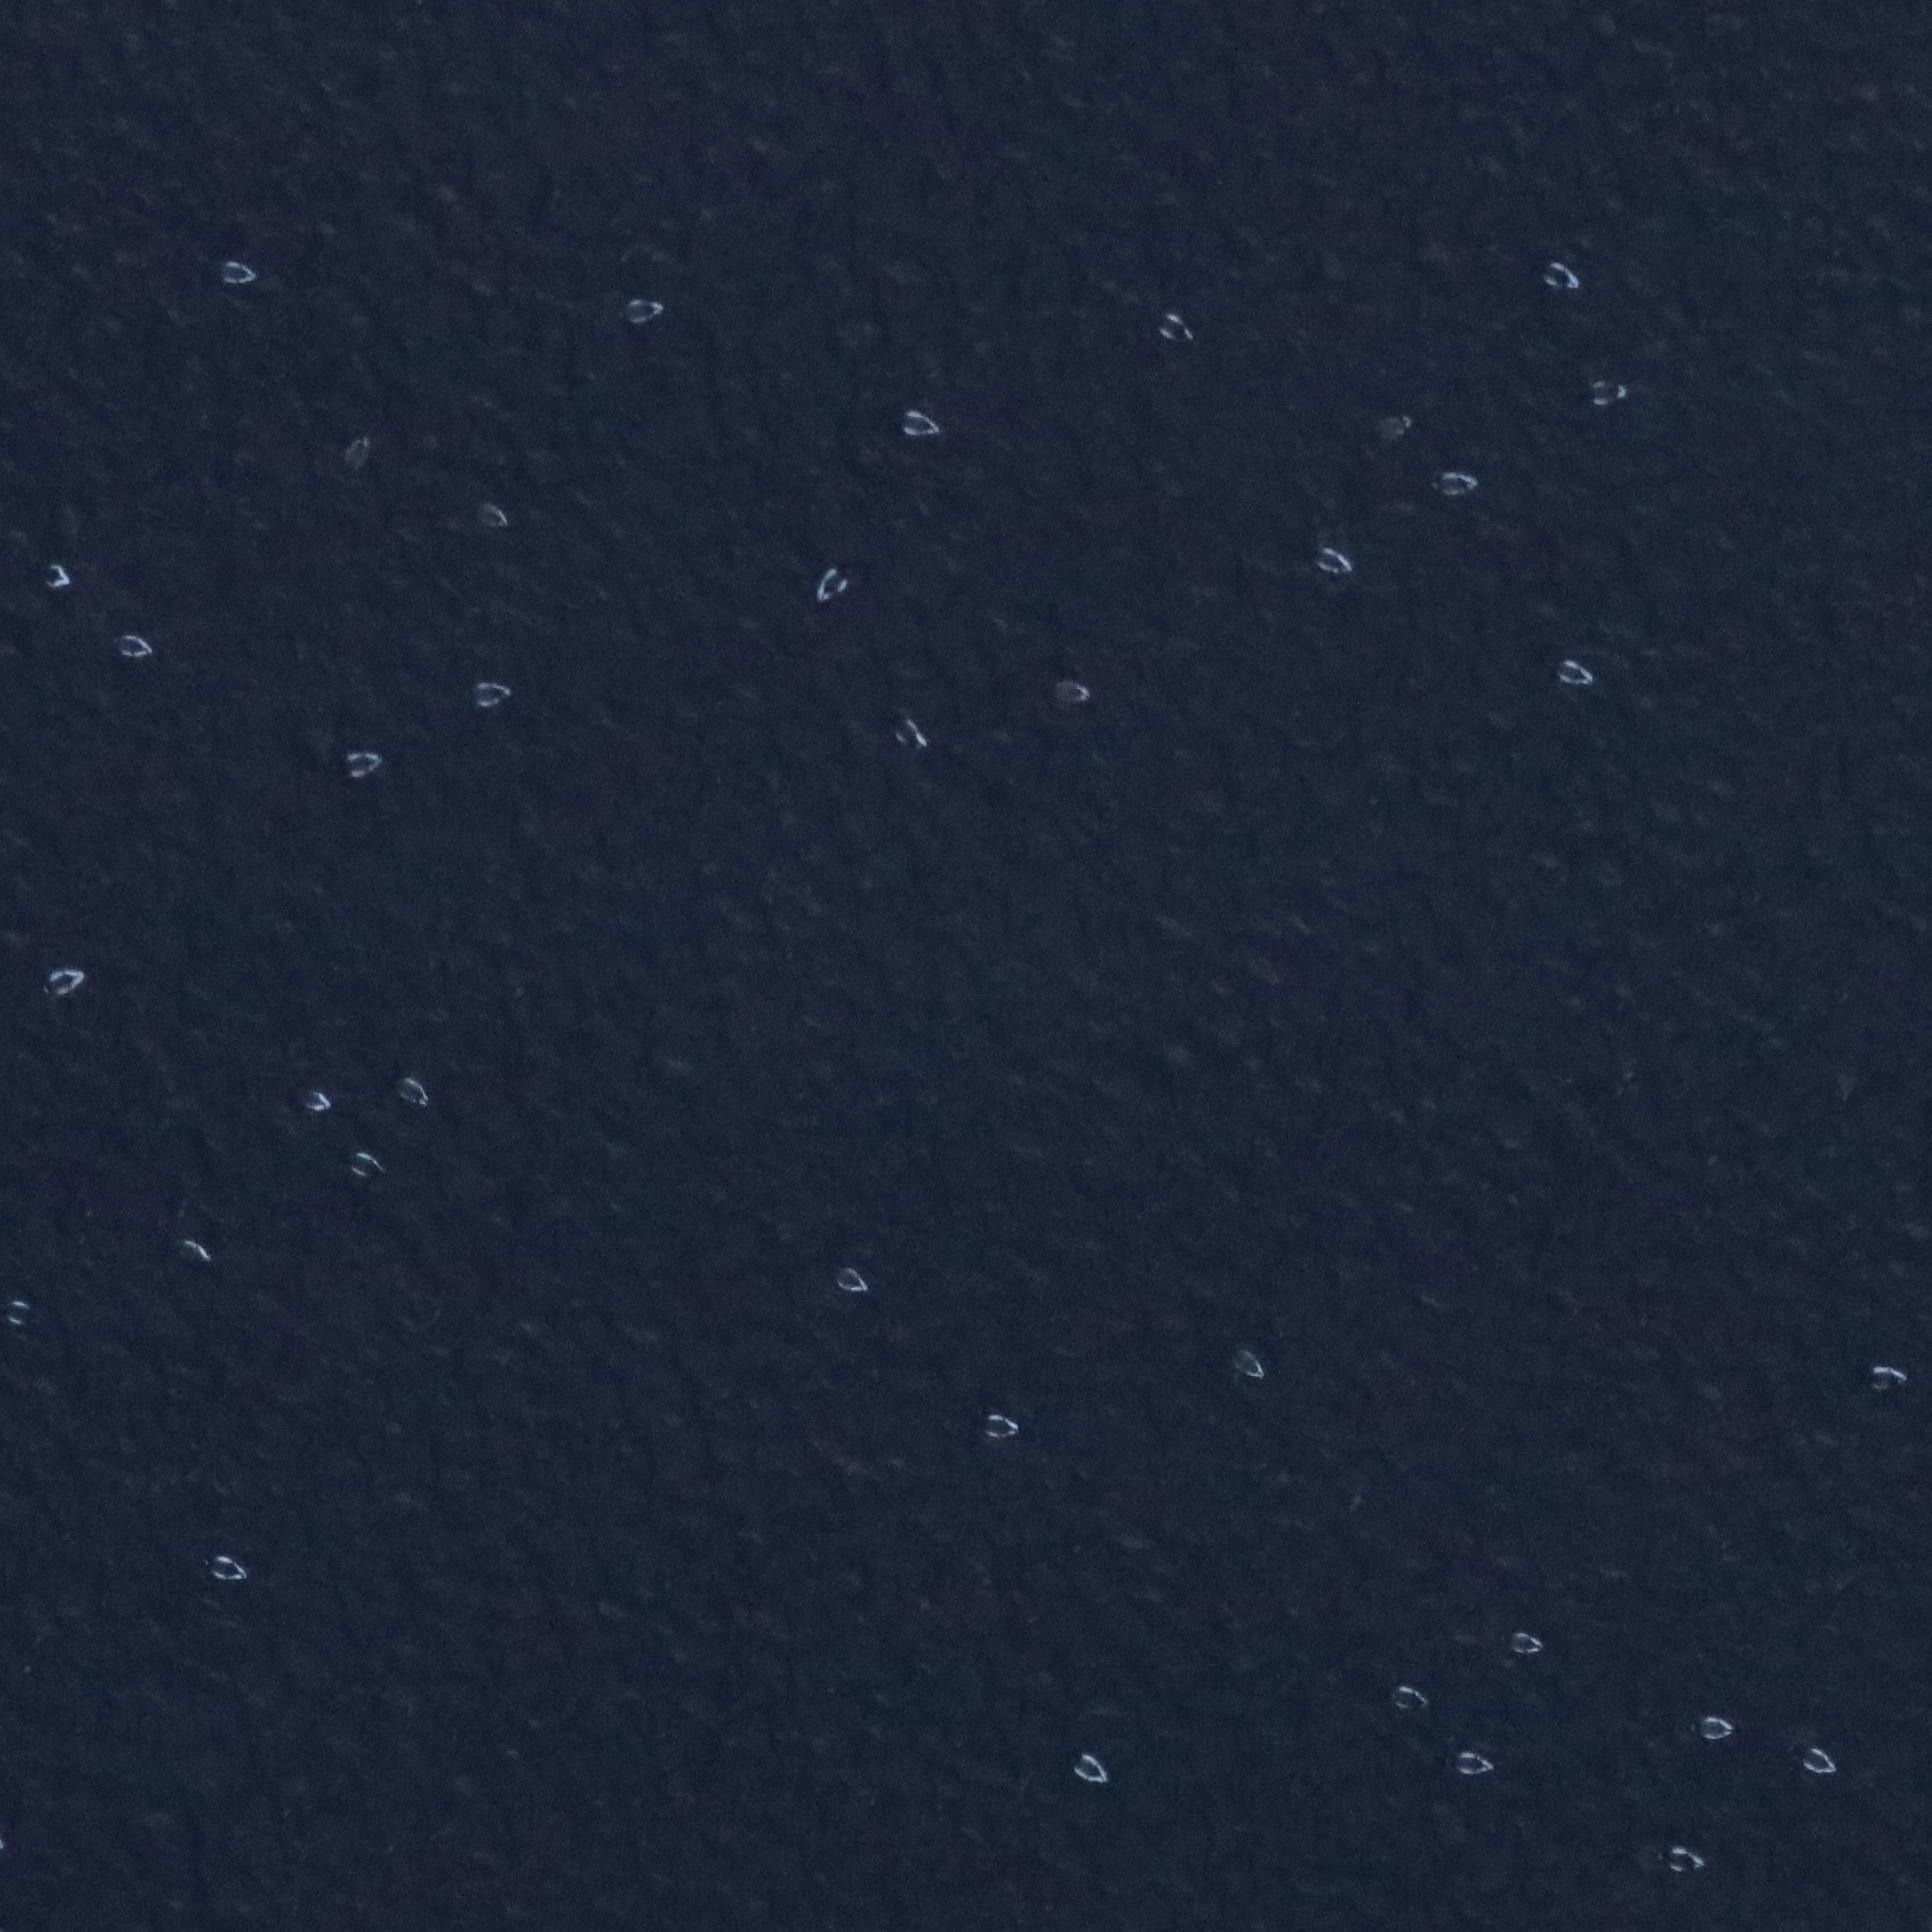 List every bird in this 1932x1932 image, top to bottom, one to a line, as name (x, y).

brant (234, 271)
brant (1558, 274)
brant (639, 311)
brant (1174, 326)
brant (1604, 390)
brant (916, 423)
brant (1388, 430)
brant (356, 453)
brant (1453, 484)
brant (492, 517)
brant (1330, 560)
brant (53, 572)
brant (833, 582)
brant (129, 645)
brant (1571, 672)
brant (1070, 692)
brant (487, 694)
brant (907, 732)
brant (359, 764)
brant (61, 983)
brant (409, 1091)
brant (313, 1100)
brant (366, 1167)
brant (193, 1252)
brant (848, 1279)
brant (19, 1315)
brant (1245, 1360)
brant (1886, 1377)
brant (996, 1427)
brant (222, 1569)
brant (1521, 1645)
brant (1406, 1702)
brant (1711, 1730)
brant (1816, 1762)
brant (1470, 1764)
brant (1087, 1769)
brant (1679, 1859)